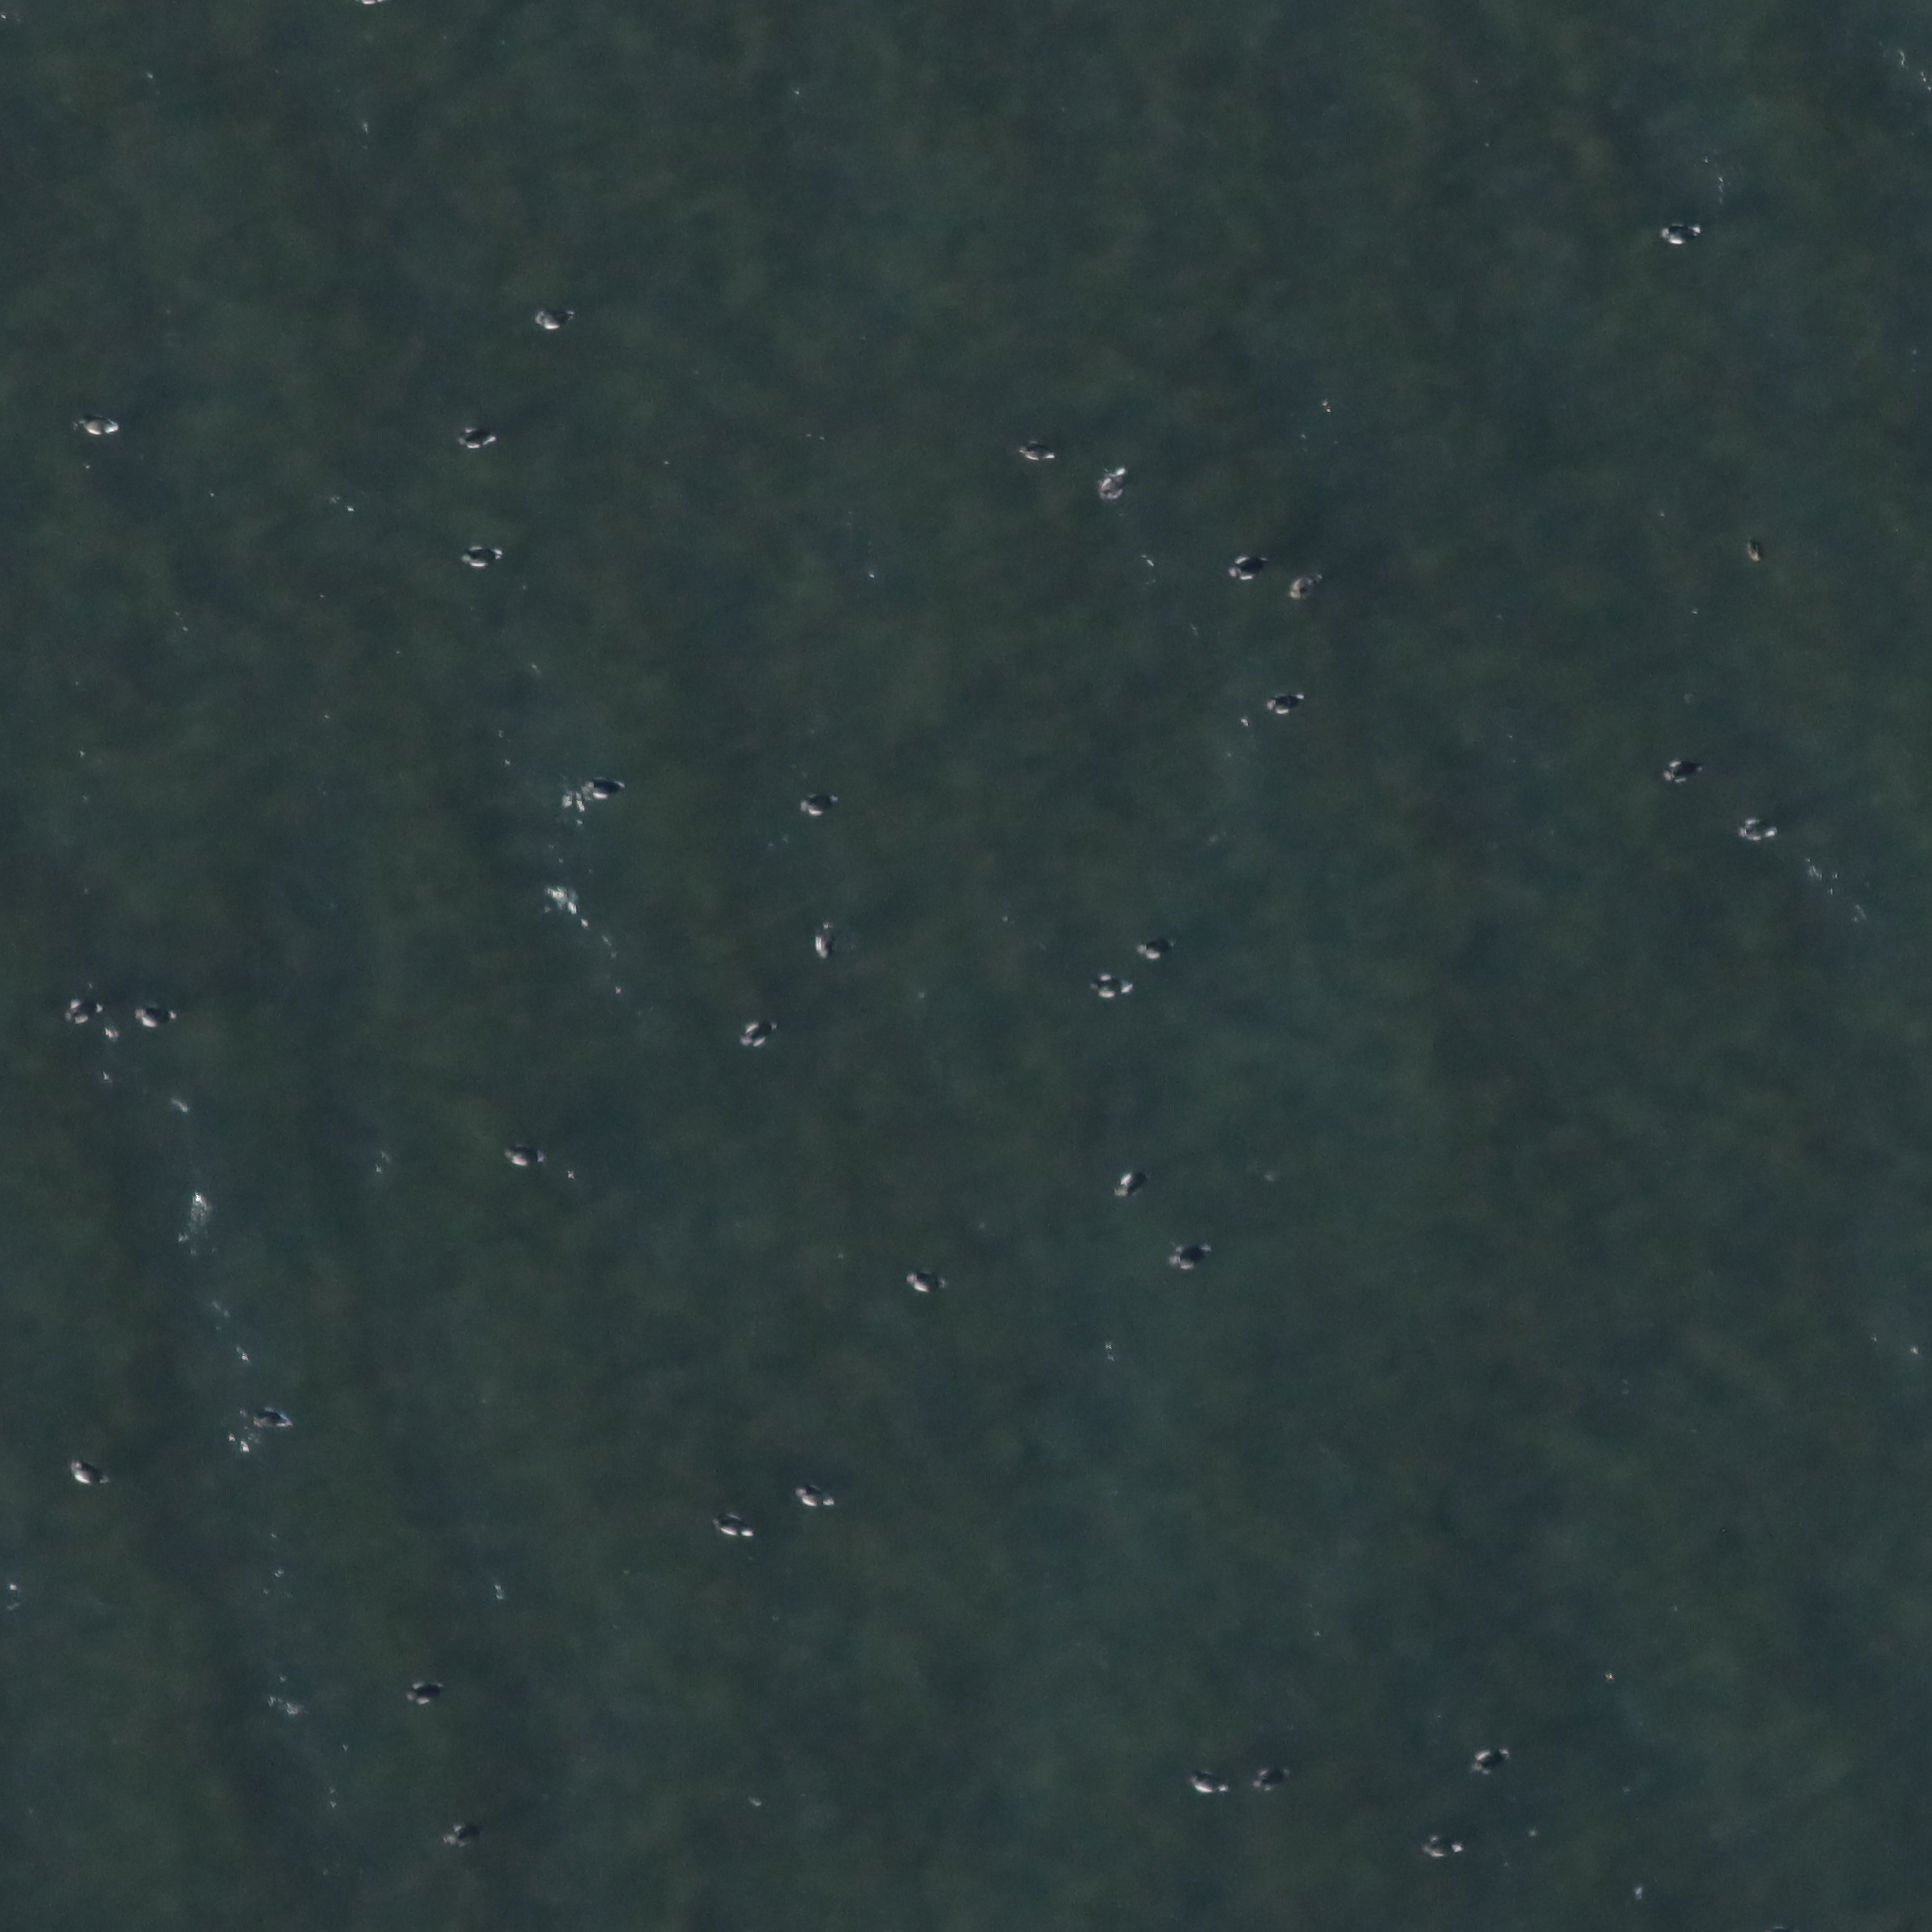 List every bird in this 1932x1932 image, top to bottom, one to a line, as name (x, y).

brant (1680, 230)
brant (553, 317)
brant (98, 426)
brant (476, 436)
brant (1038, 450)
brant (1113, 485)
other bird (1752, 549)
brant (484, 555)
brant (1245, 566)
brant (1305, 585)
brant (1281, 700)
brant (1686, 772)
brant (602, 784)
brant (814, 805)
brant (1757, 828)
brant (824, 943)
brant (1157, 944)
brant (1117, 983)
brant (82, 1010)
brant (158, 1015)
brant (756, 1032)
brant (529, 1154)
brant (1129, 1185)
brant (1191, 1256)
brant (925, 1281)
brant (274, 1418)
brant (88, 1474)
brant (814, 1496)
brant (731, 1524)
brant (431, 1691)
brant (1496, 1759)
brant (1275, 1779)
brant (1215, 1781)
brant (462, 1833)
brant (1444, 1849)